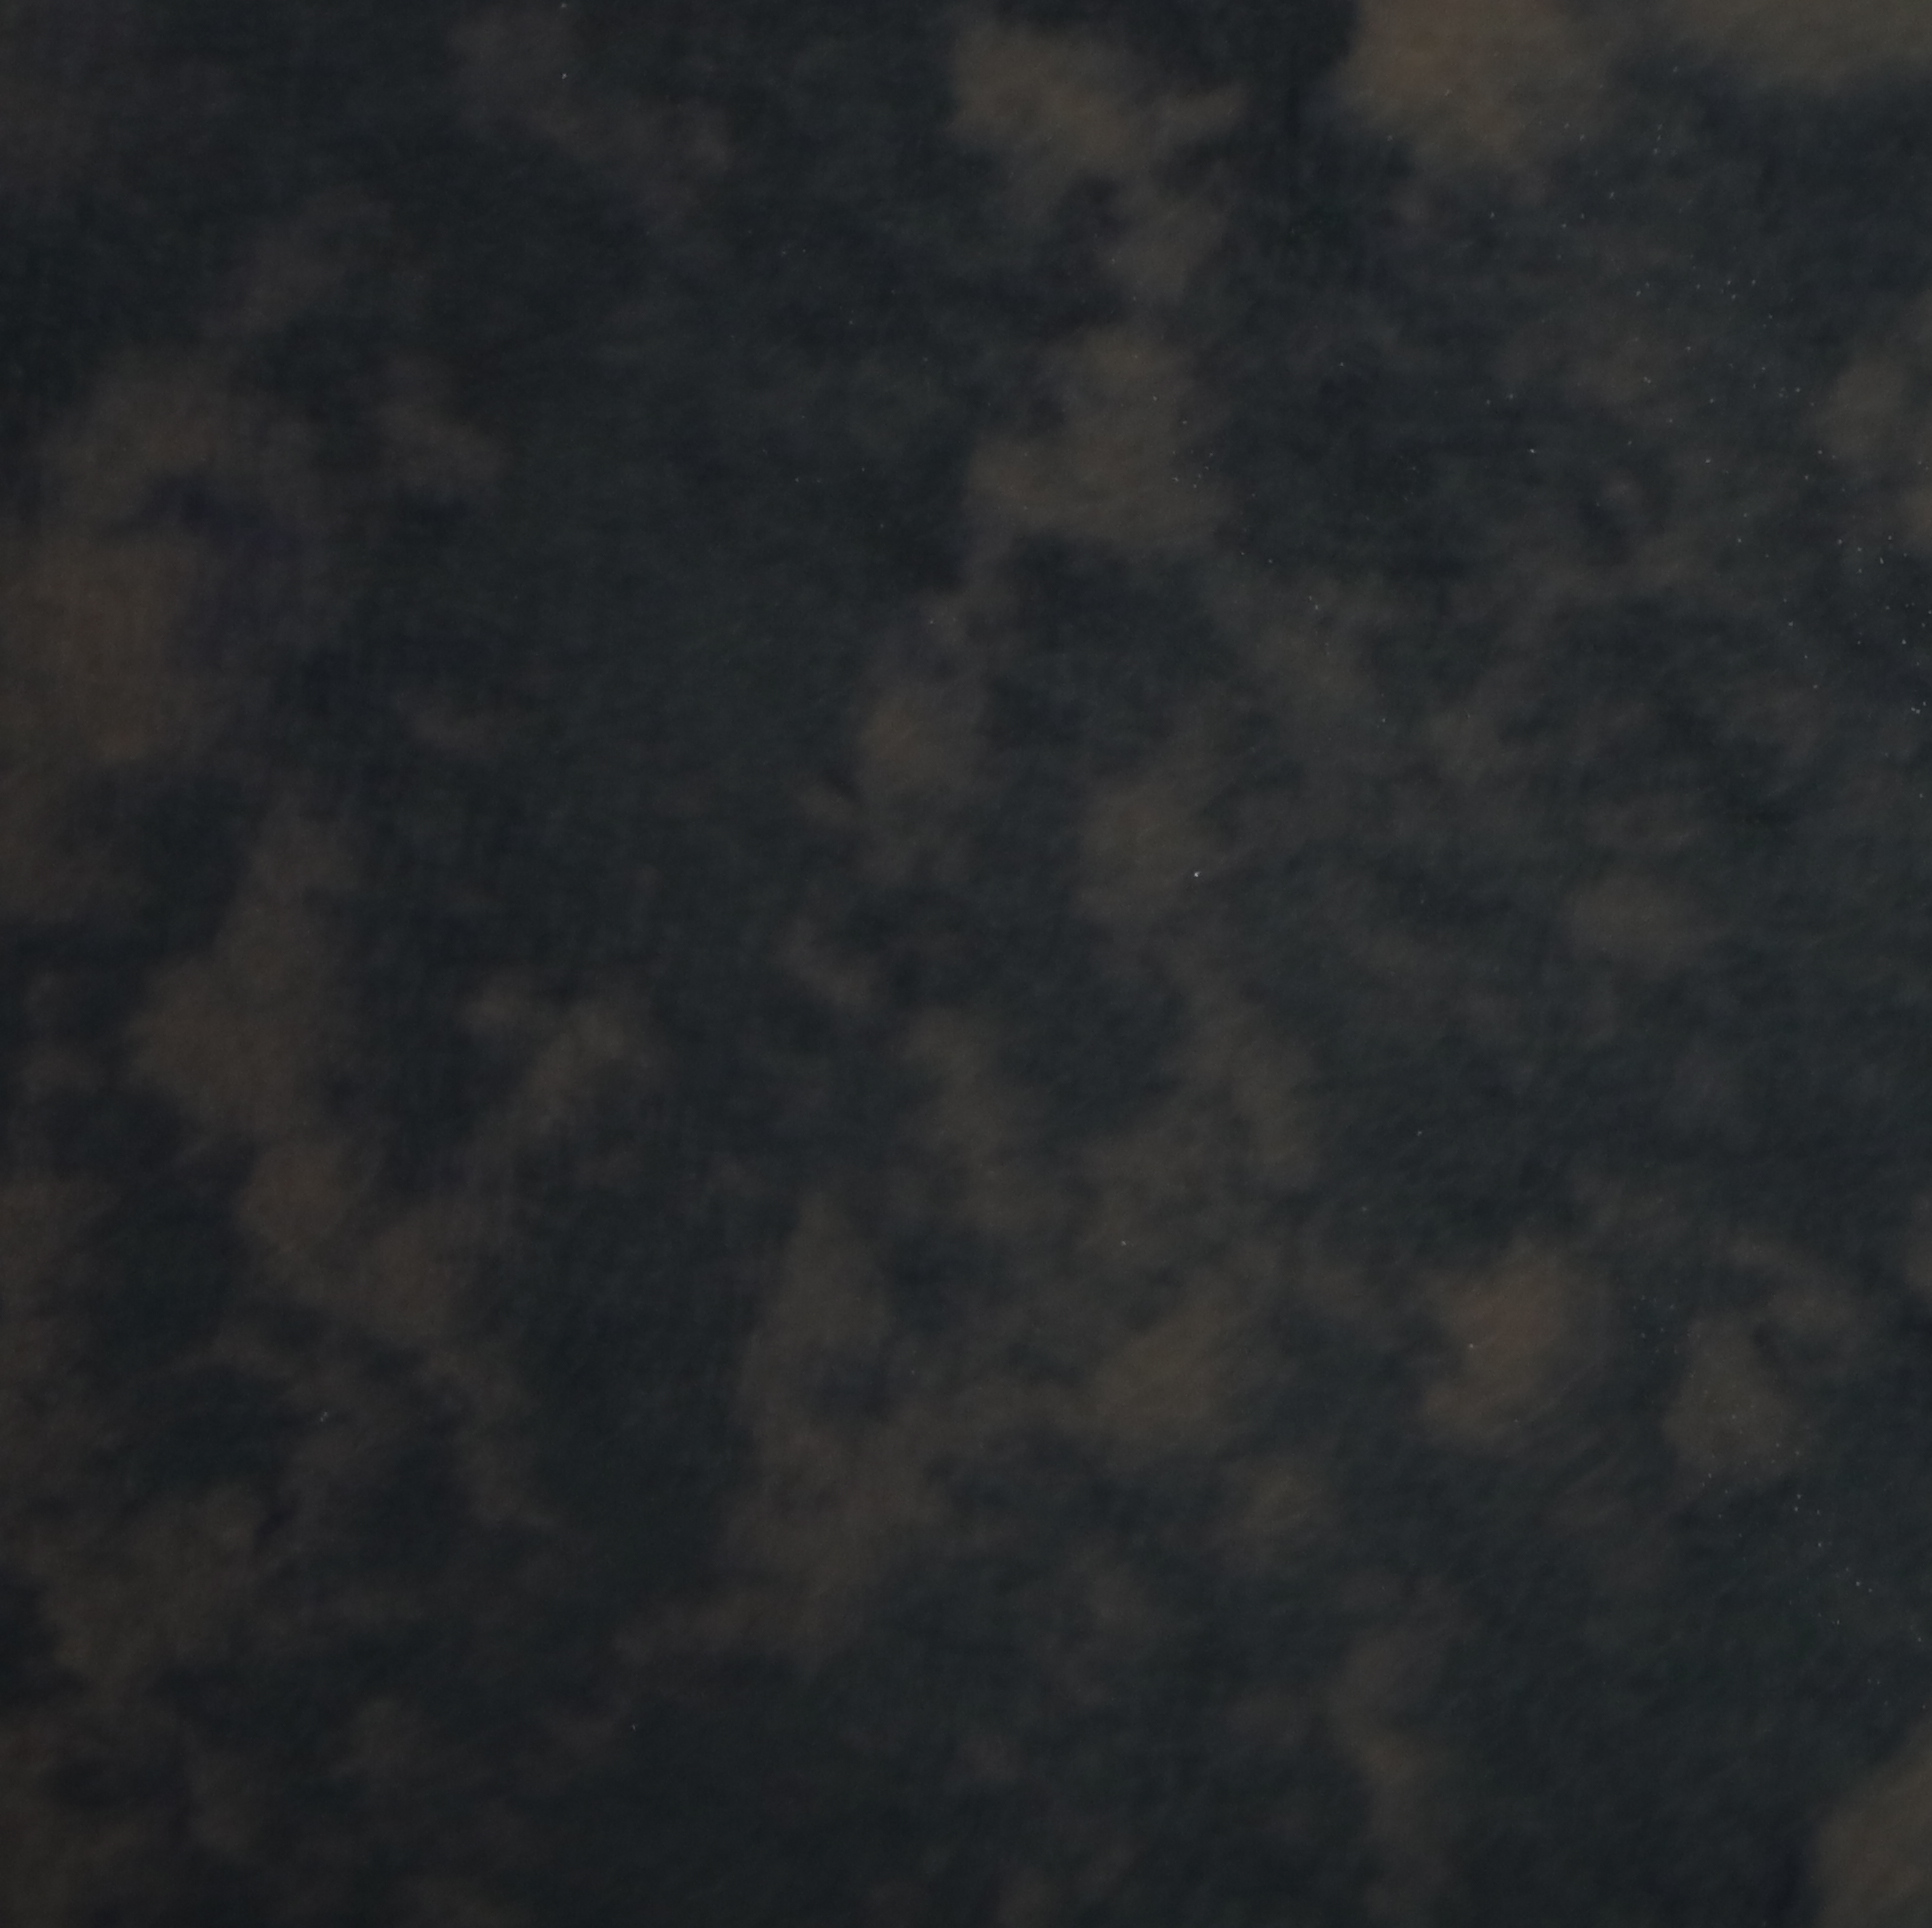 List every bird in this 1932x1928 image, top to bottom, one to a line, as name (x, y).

None